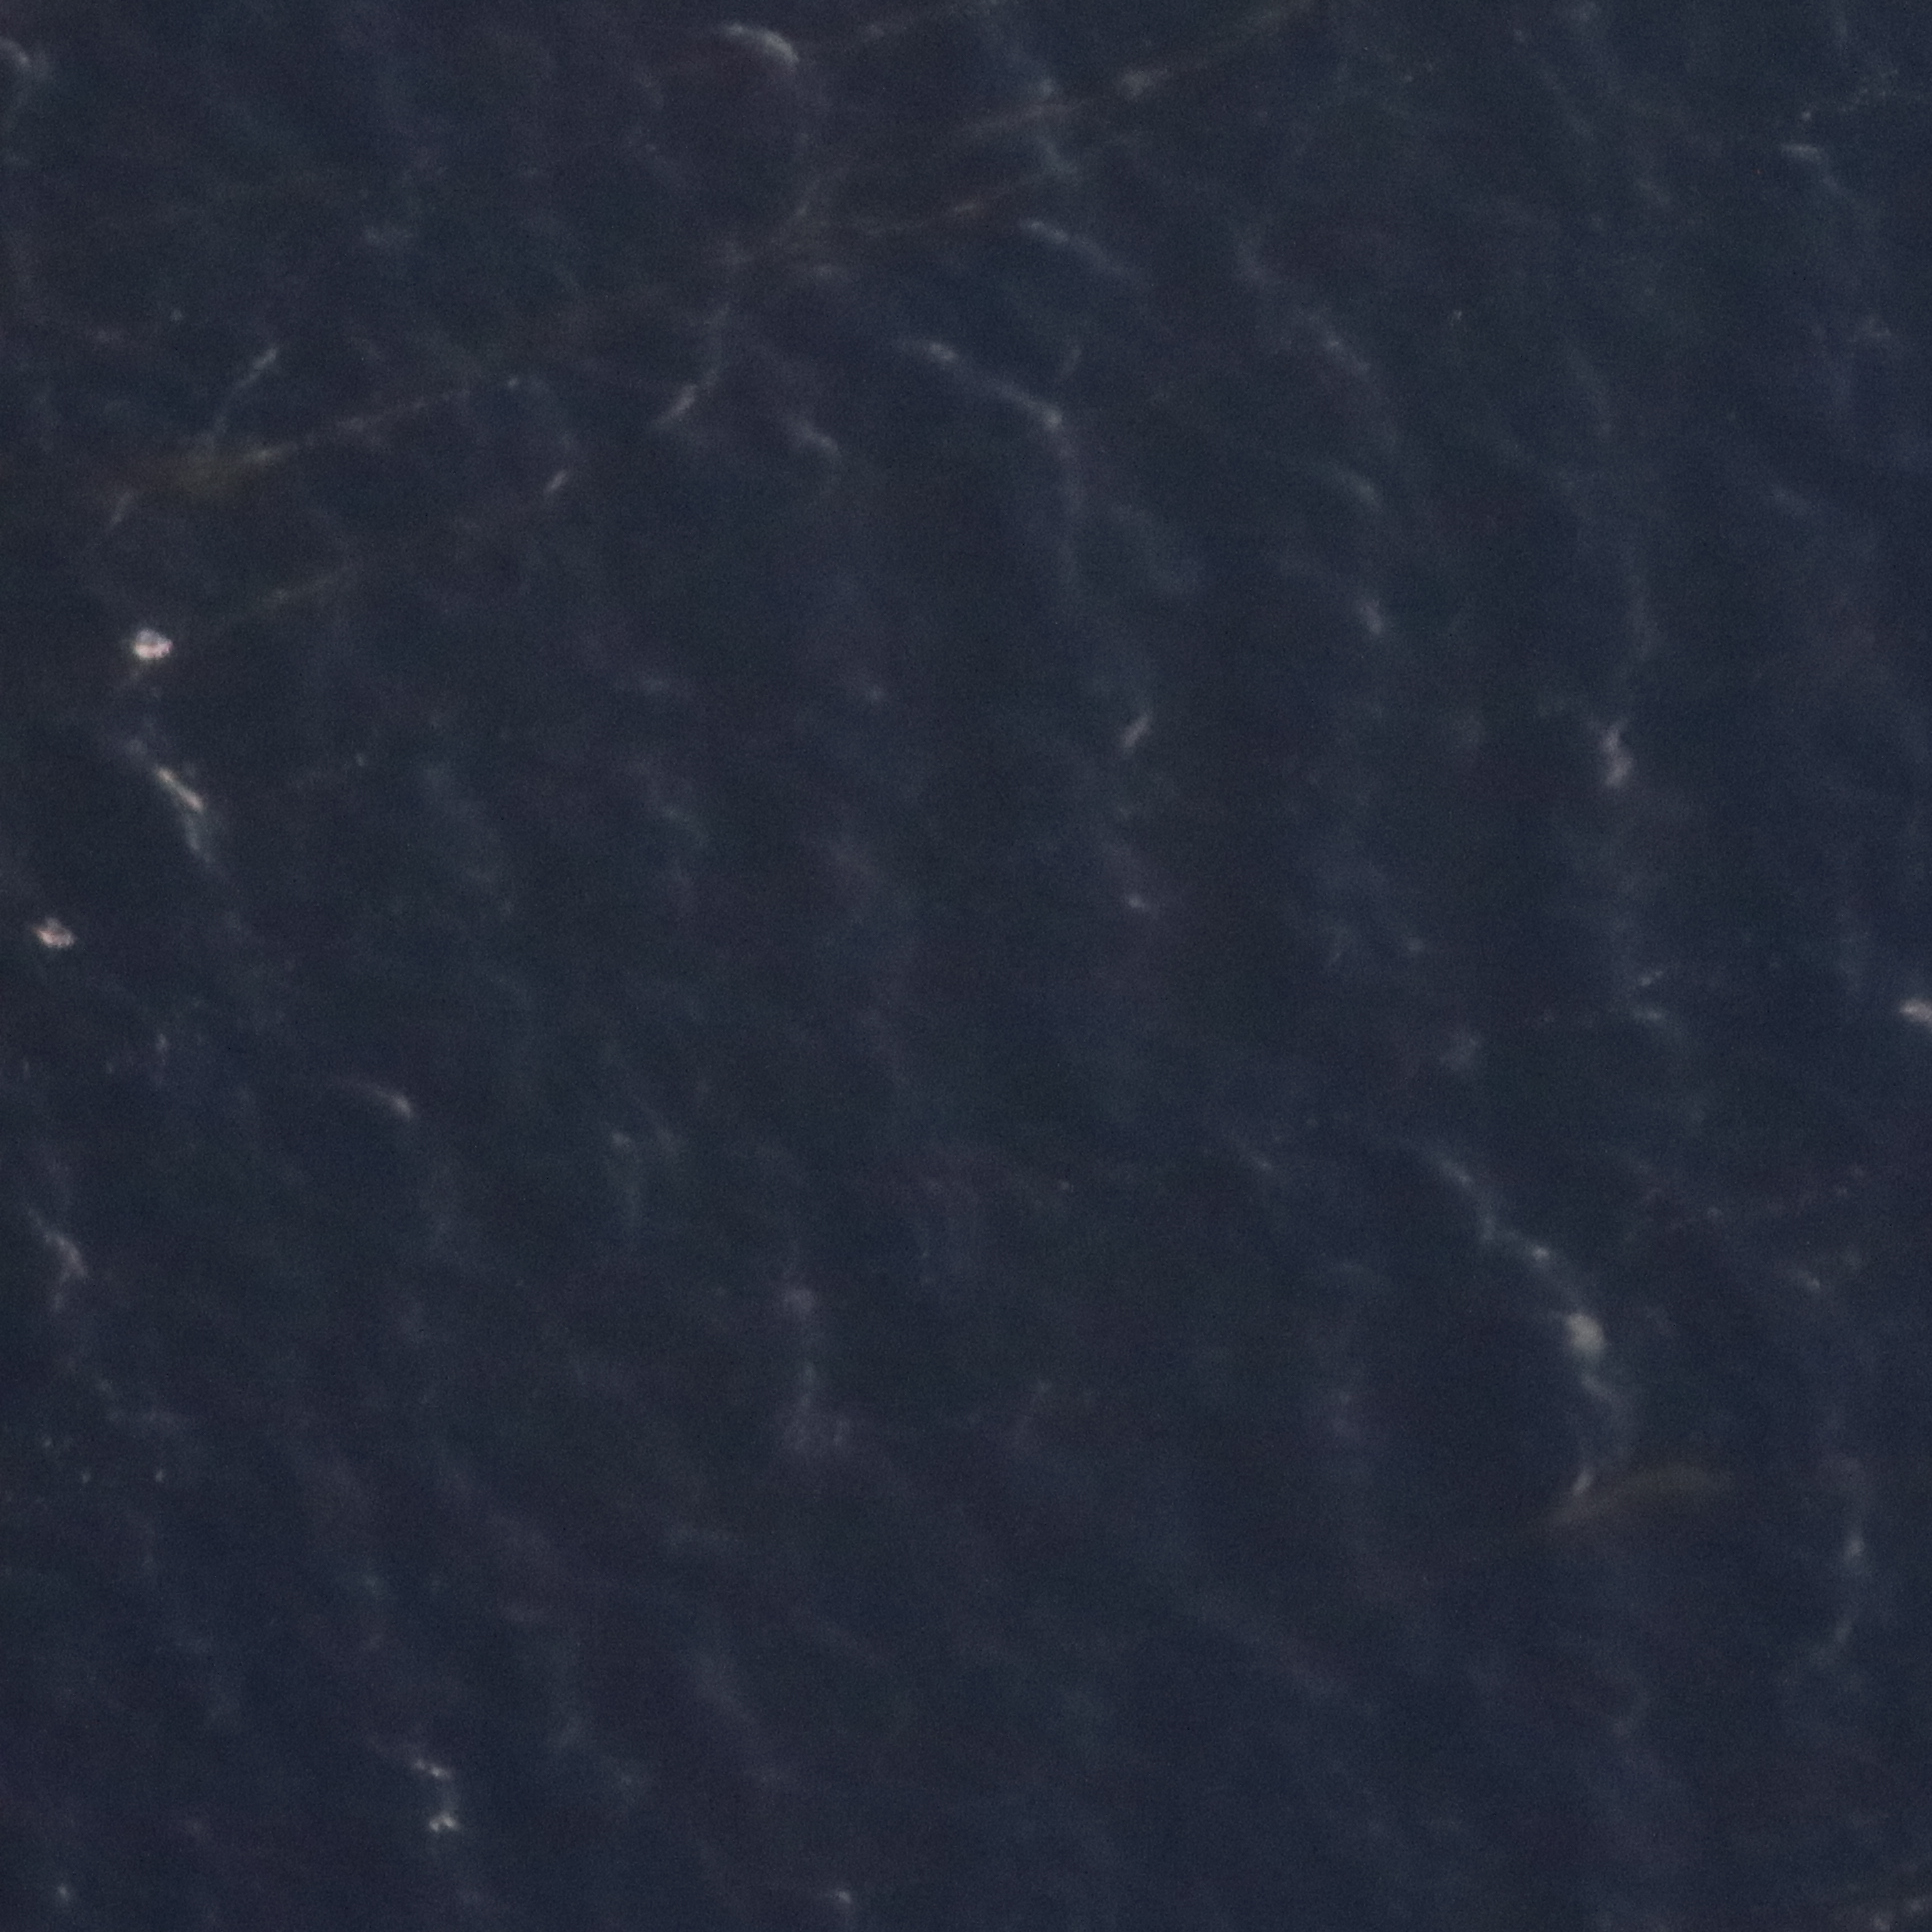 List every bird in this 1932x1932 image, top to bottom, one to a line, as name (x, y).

brant (147, 645)
brant (57, 930)